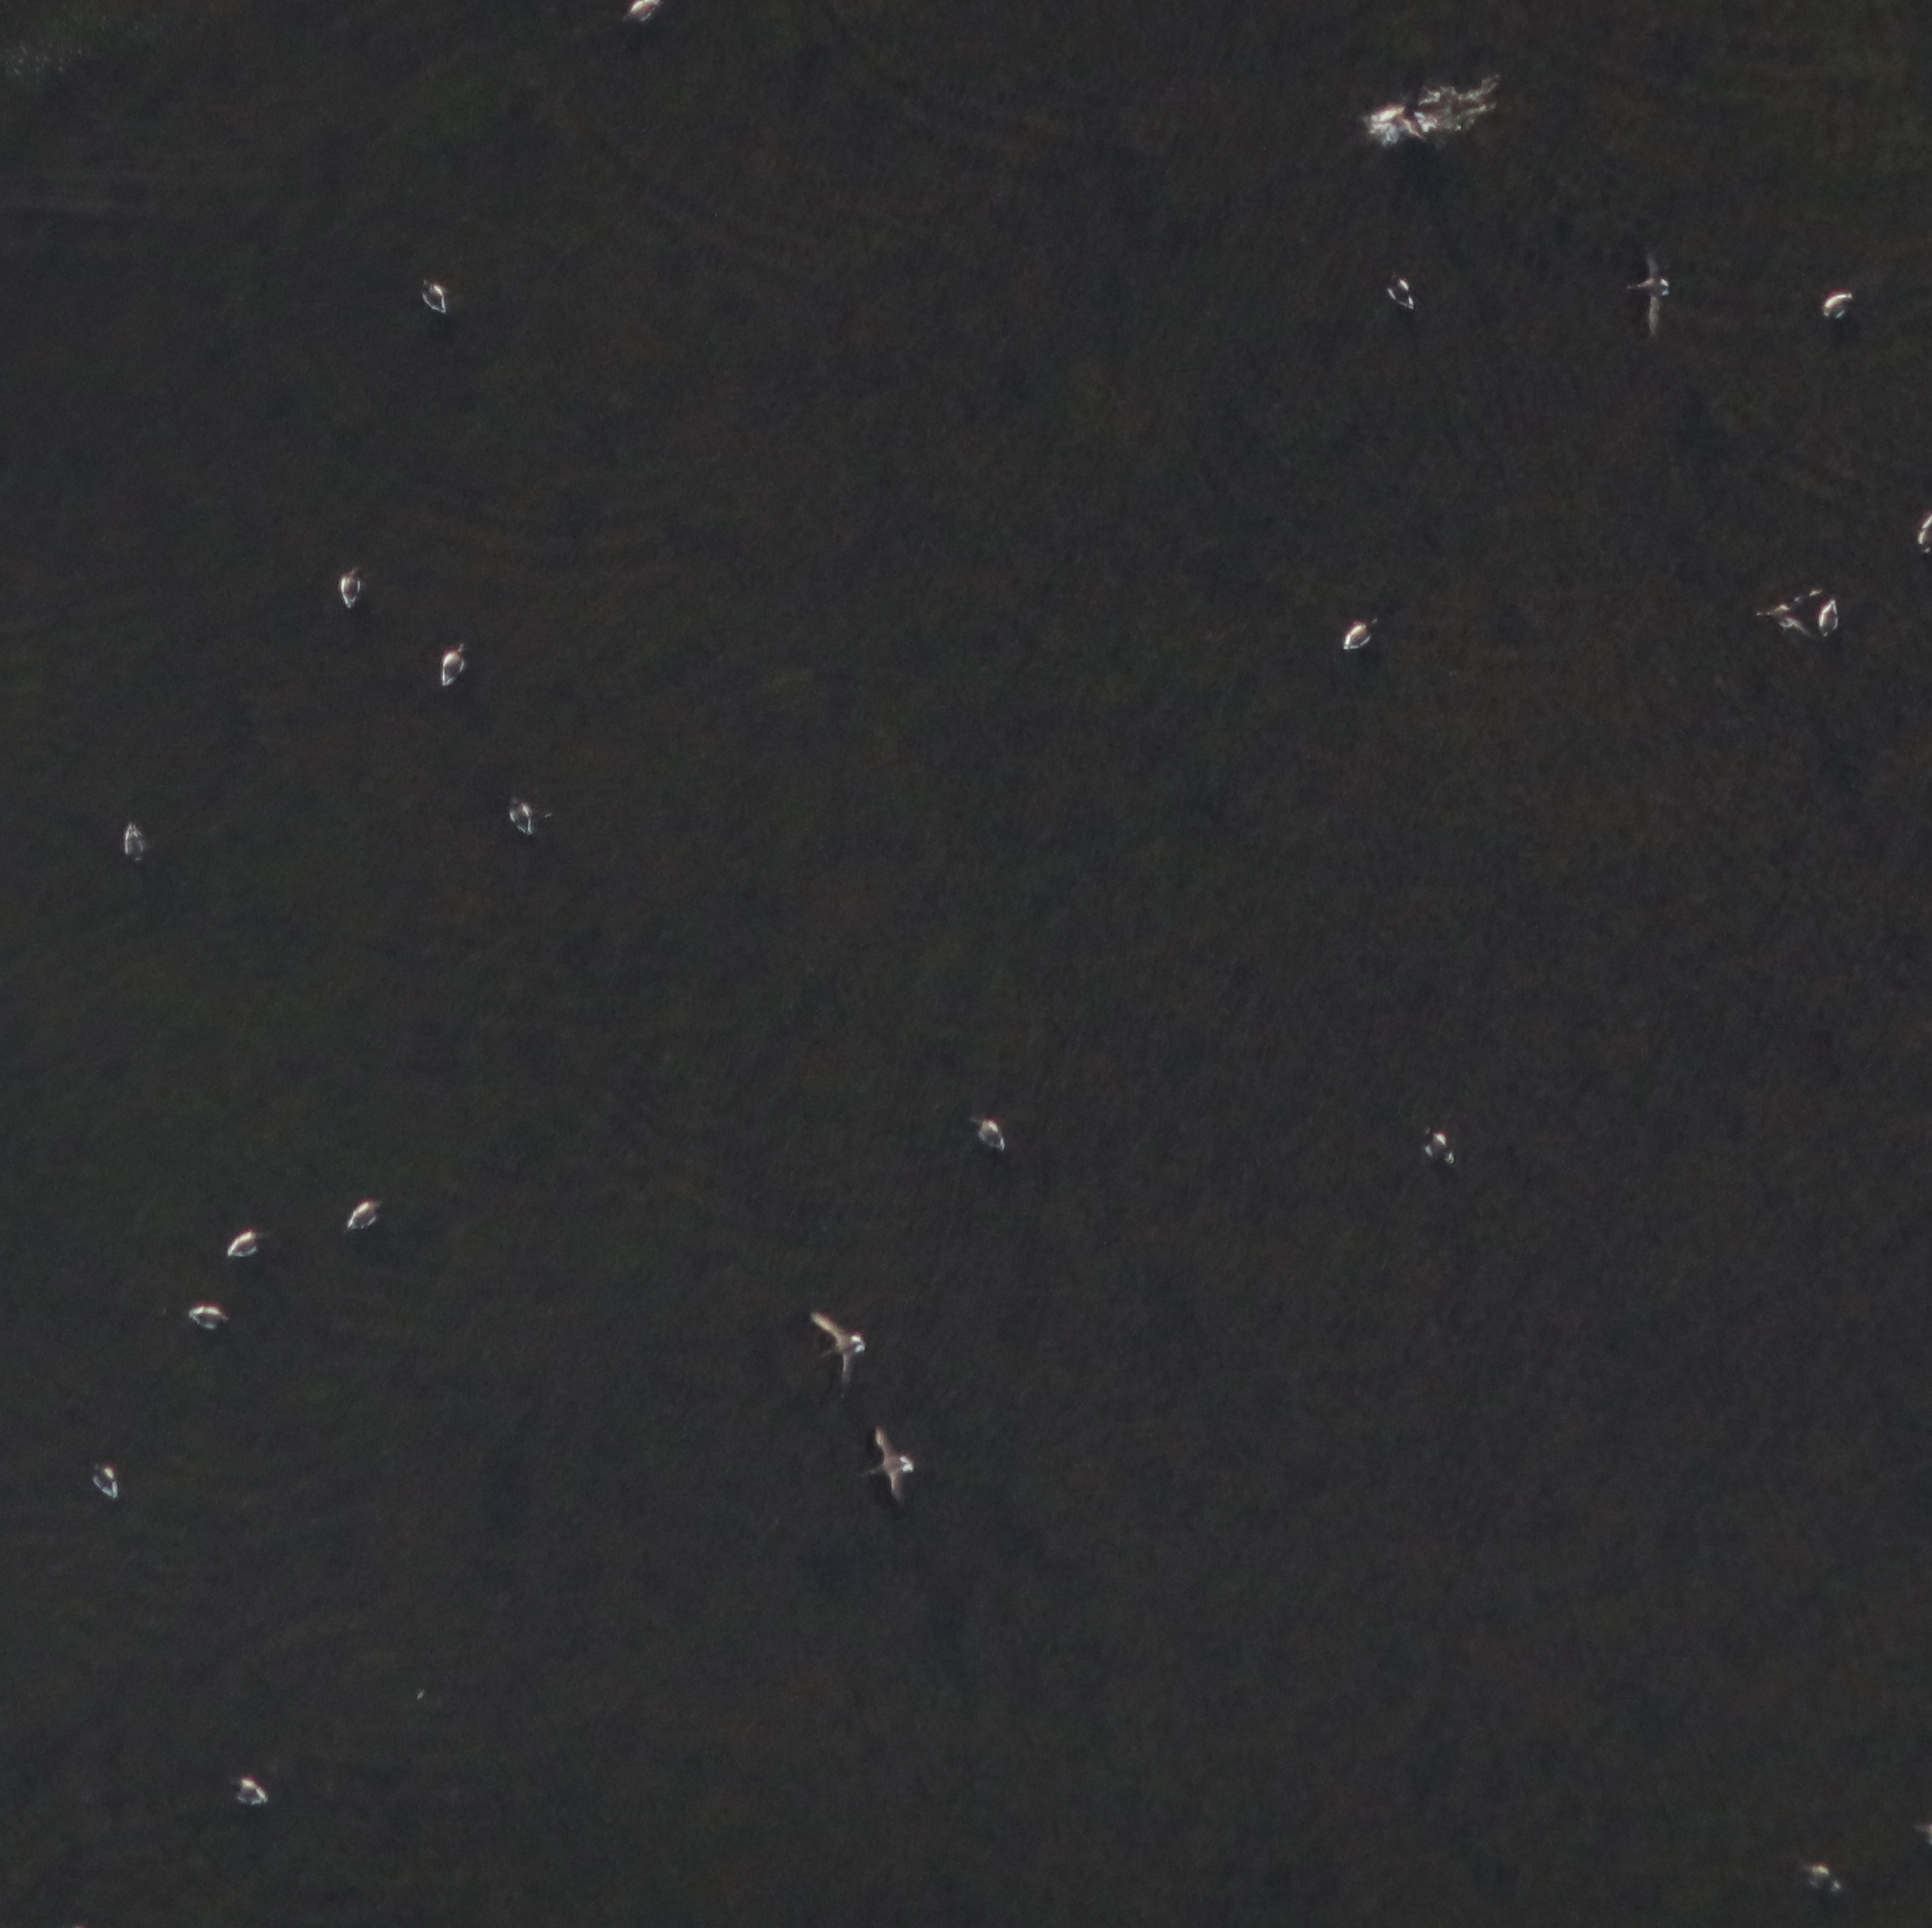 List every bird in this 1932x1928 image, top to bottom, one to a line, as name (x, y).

brant (644, 7)
brant (1416, 111)
brant (1401, 294)
brant (435, 296)
brant (1654, 298)
brant (1837, 306)
brant (1929, 536)
brant (351, 586)
brant (1781, 613)
brant (1360, 636)
brant (453, 666)
brant (522, 814)
brant (131, 839)
brant (989, 1131)
brant (1438, 1147)
brant (363, 1214)
brant (244, 1243)
brant (211, 1316)
brant (853, 1343)
brant (897, 1472)
brant (104, 1478)
brant (248, 1790)
brant (1823, 1878)